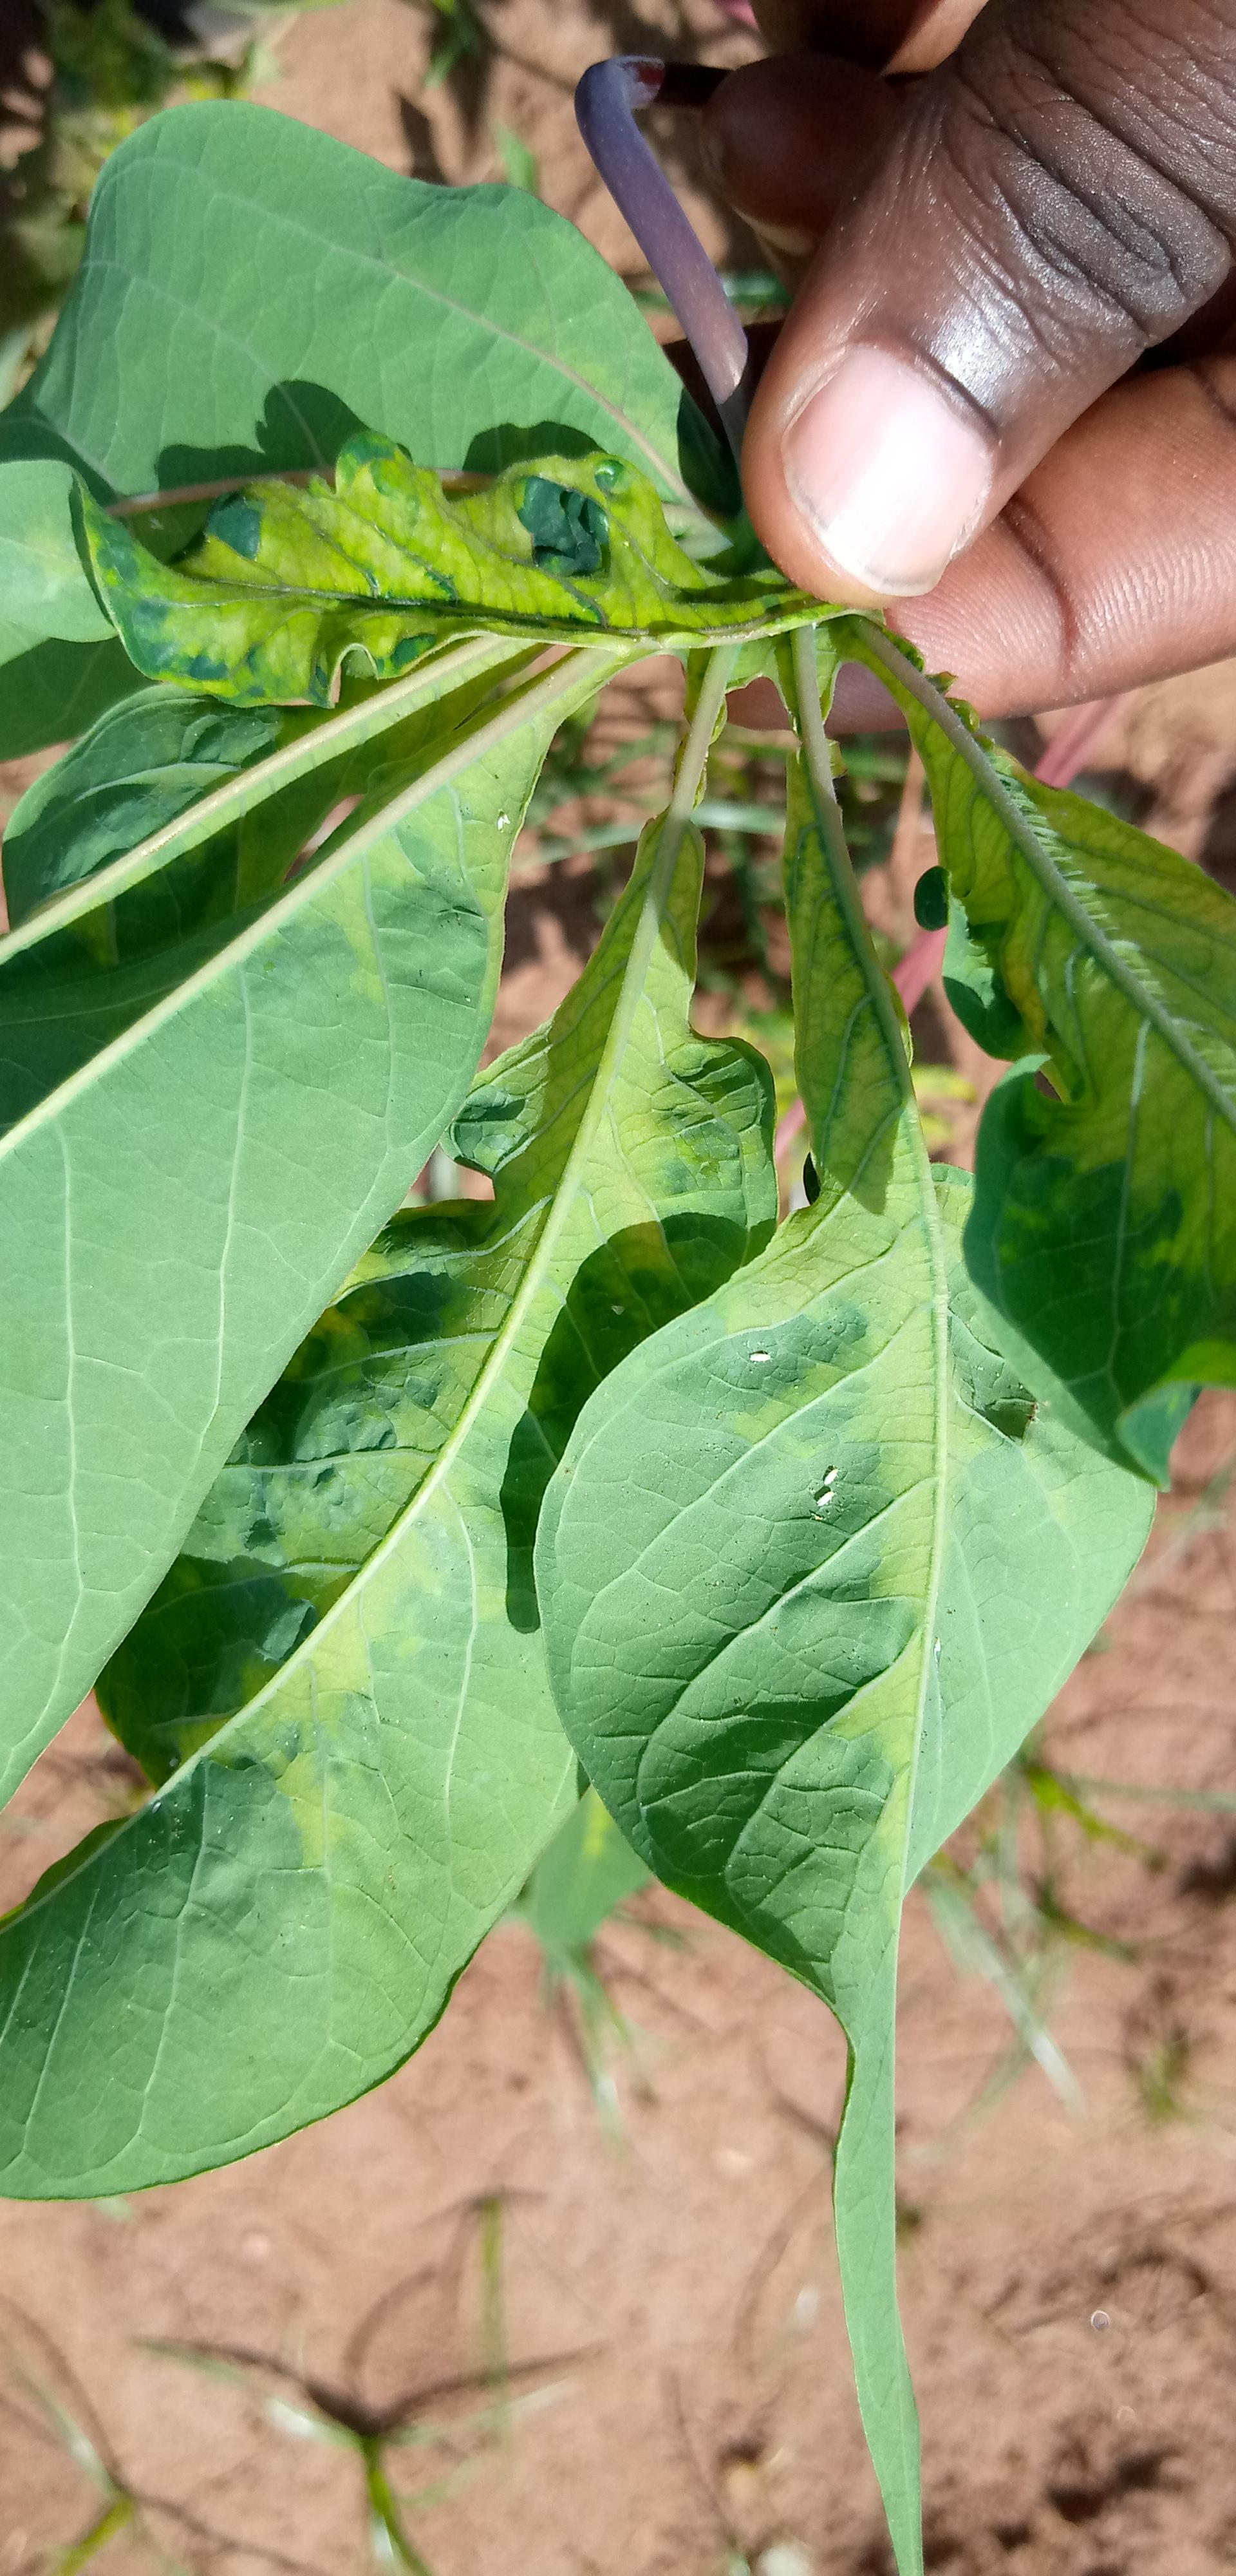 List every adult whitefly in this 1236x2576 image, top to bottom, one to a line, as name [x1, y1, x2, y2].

whitefly [485, 804, 512, 843]
whitefly [606, 1294, 633, 1325]
whitefly [741, 1343, 784, 1374]
whitefly [808, 1450, 853, 1484]
whitefly [808, 1486, 848, 1509]
whitefly [928, 1627, 948, 1660]